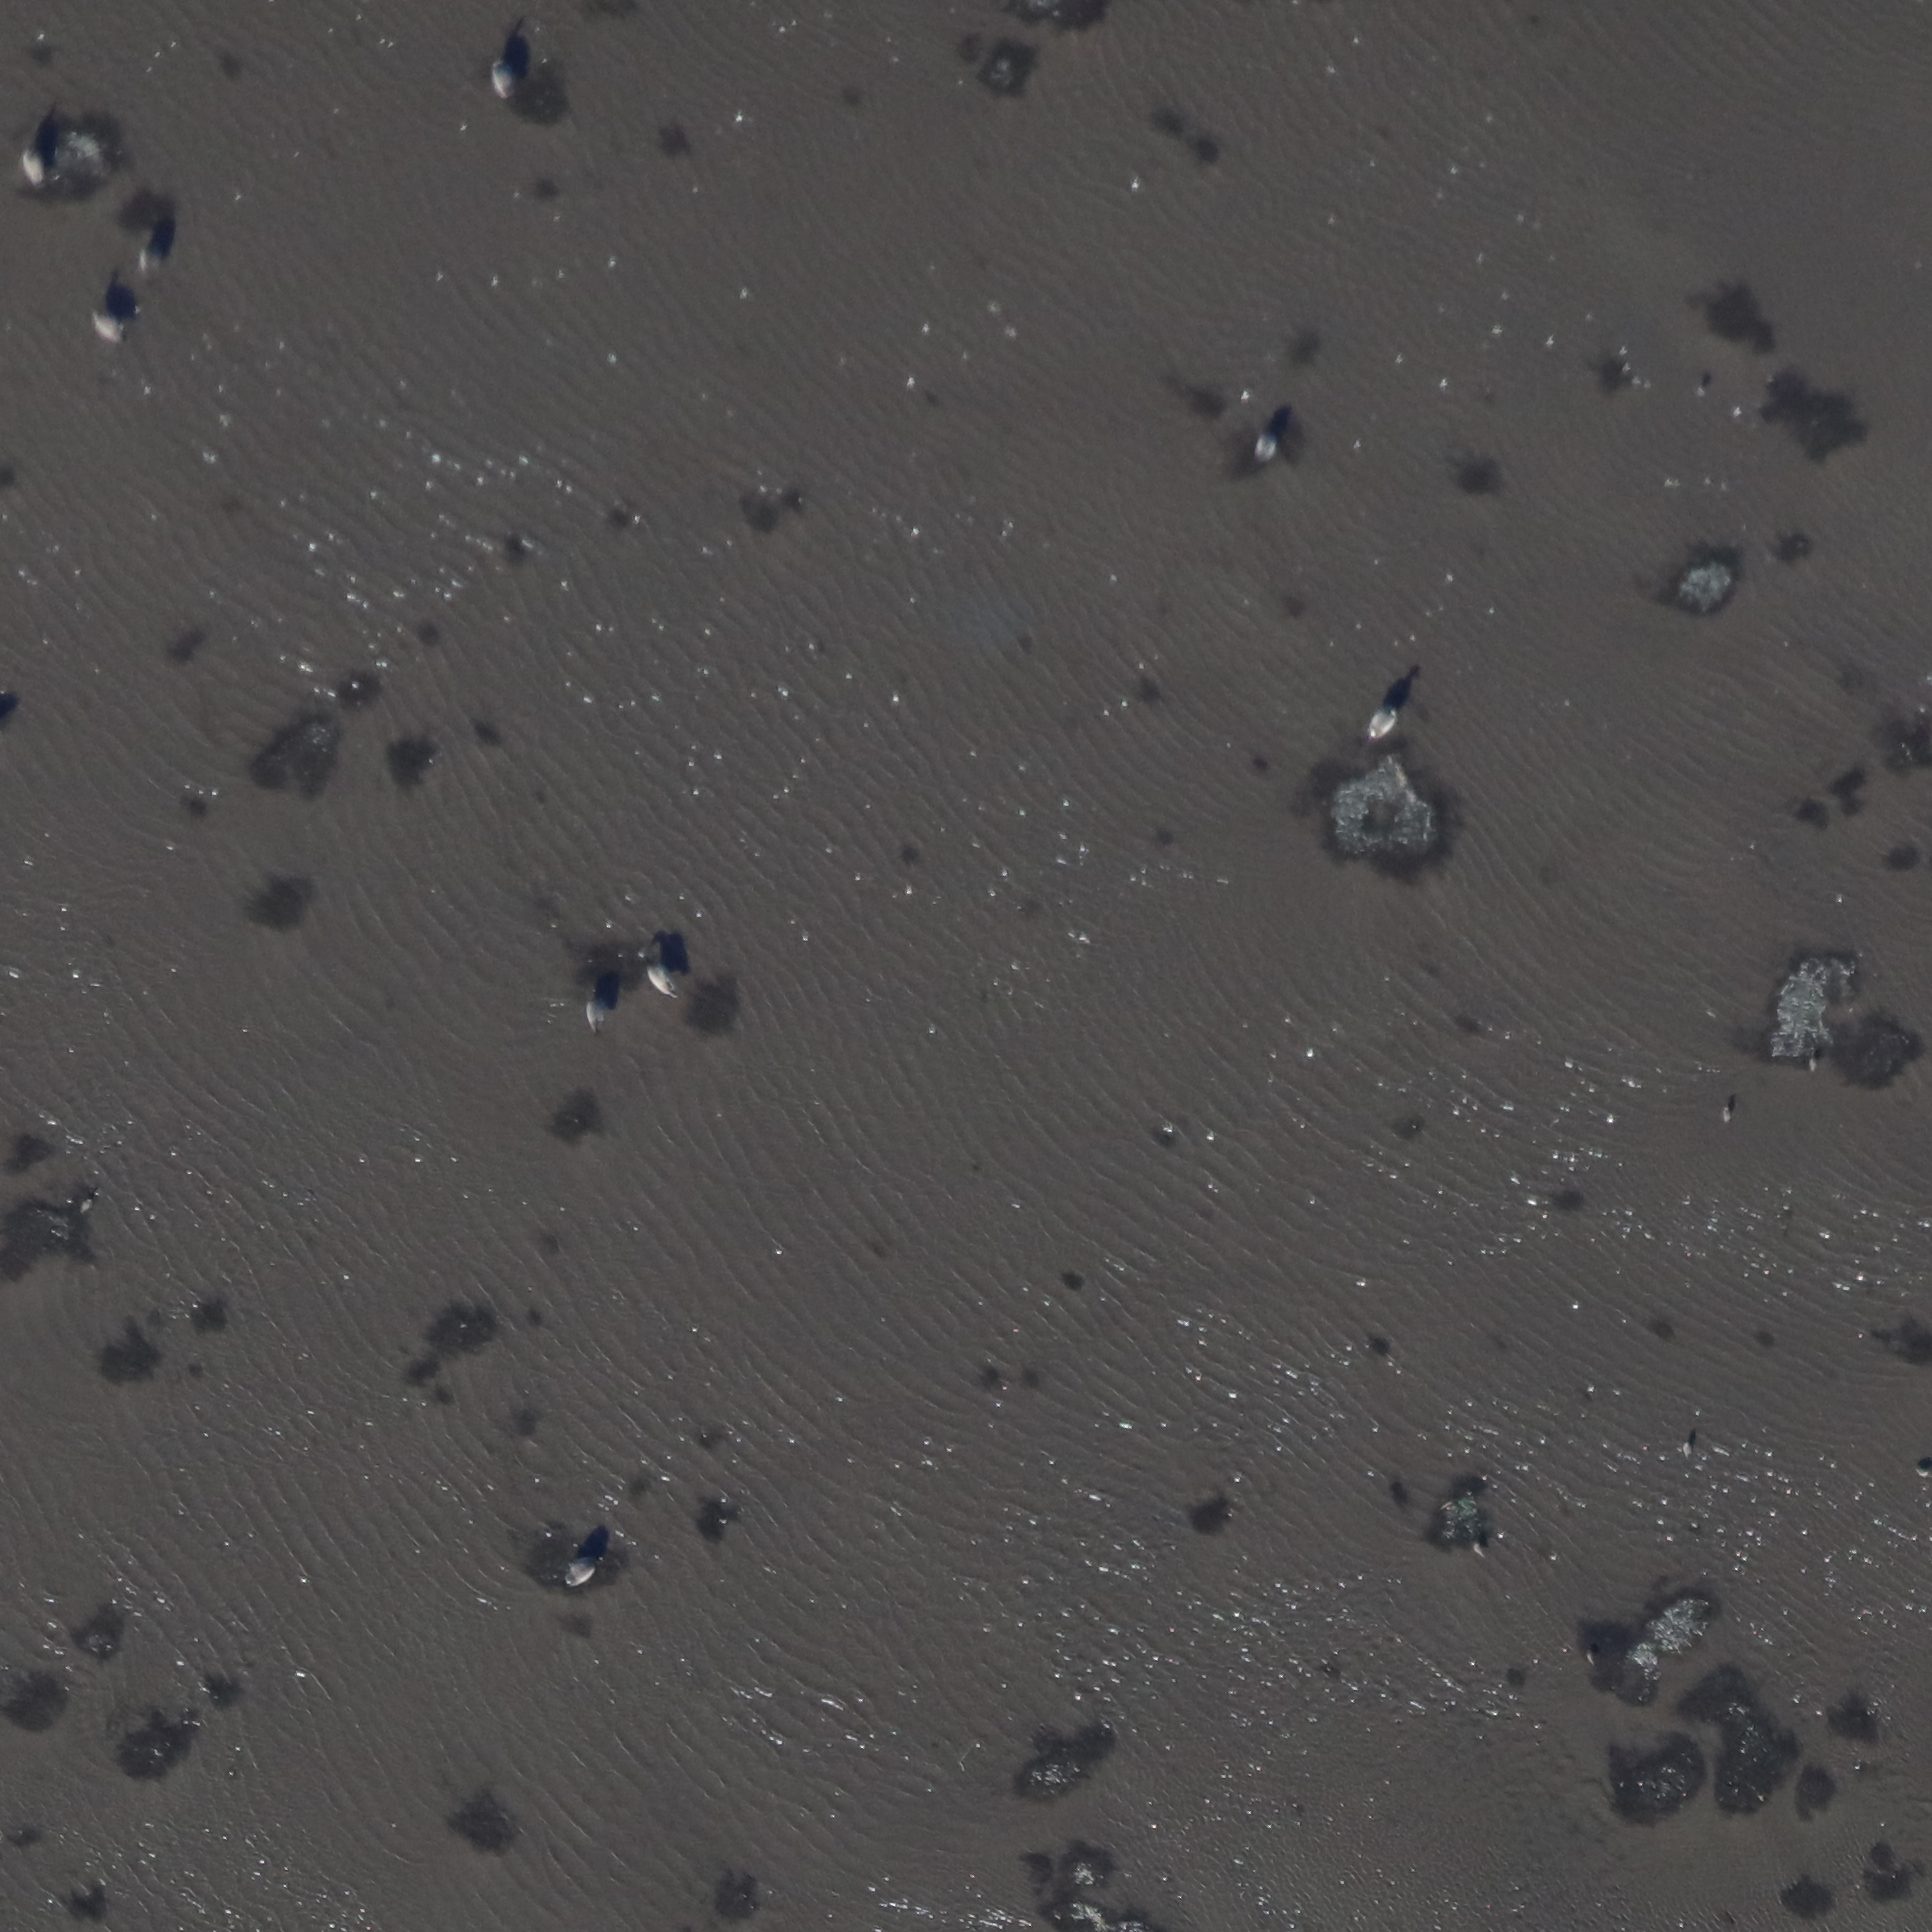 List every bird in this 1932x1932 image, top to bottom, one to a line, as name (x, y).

Canada goose (503, 77)
Canada goose (30, 168)
Canada goose (151, 248)
Canada goose (103, 331)
Canada goose (1268, 442)
Canada goose (1384, 722)
Canada goose (660, 974)
Canada goose (597, 1013)
other bird (1814, 1062)
other bird (1727, 1118)
other bird (83, 1205)
other bird (1689, 1450)
other bird (1924, 1470)
other bird (1479, 1547)
Canada goose (582, 1569)
other bird (1591, 1659)